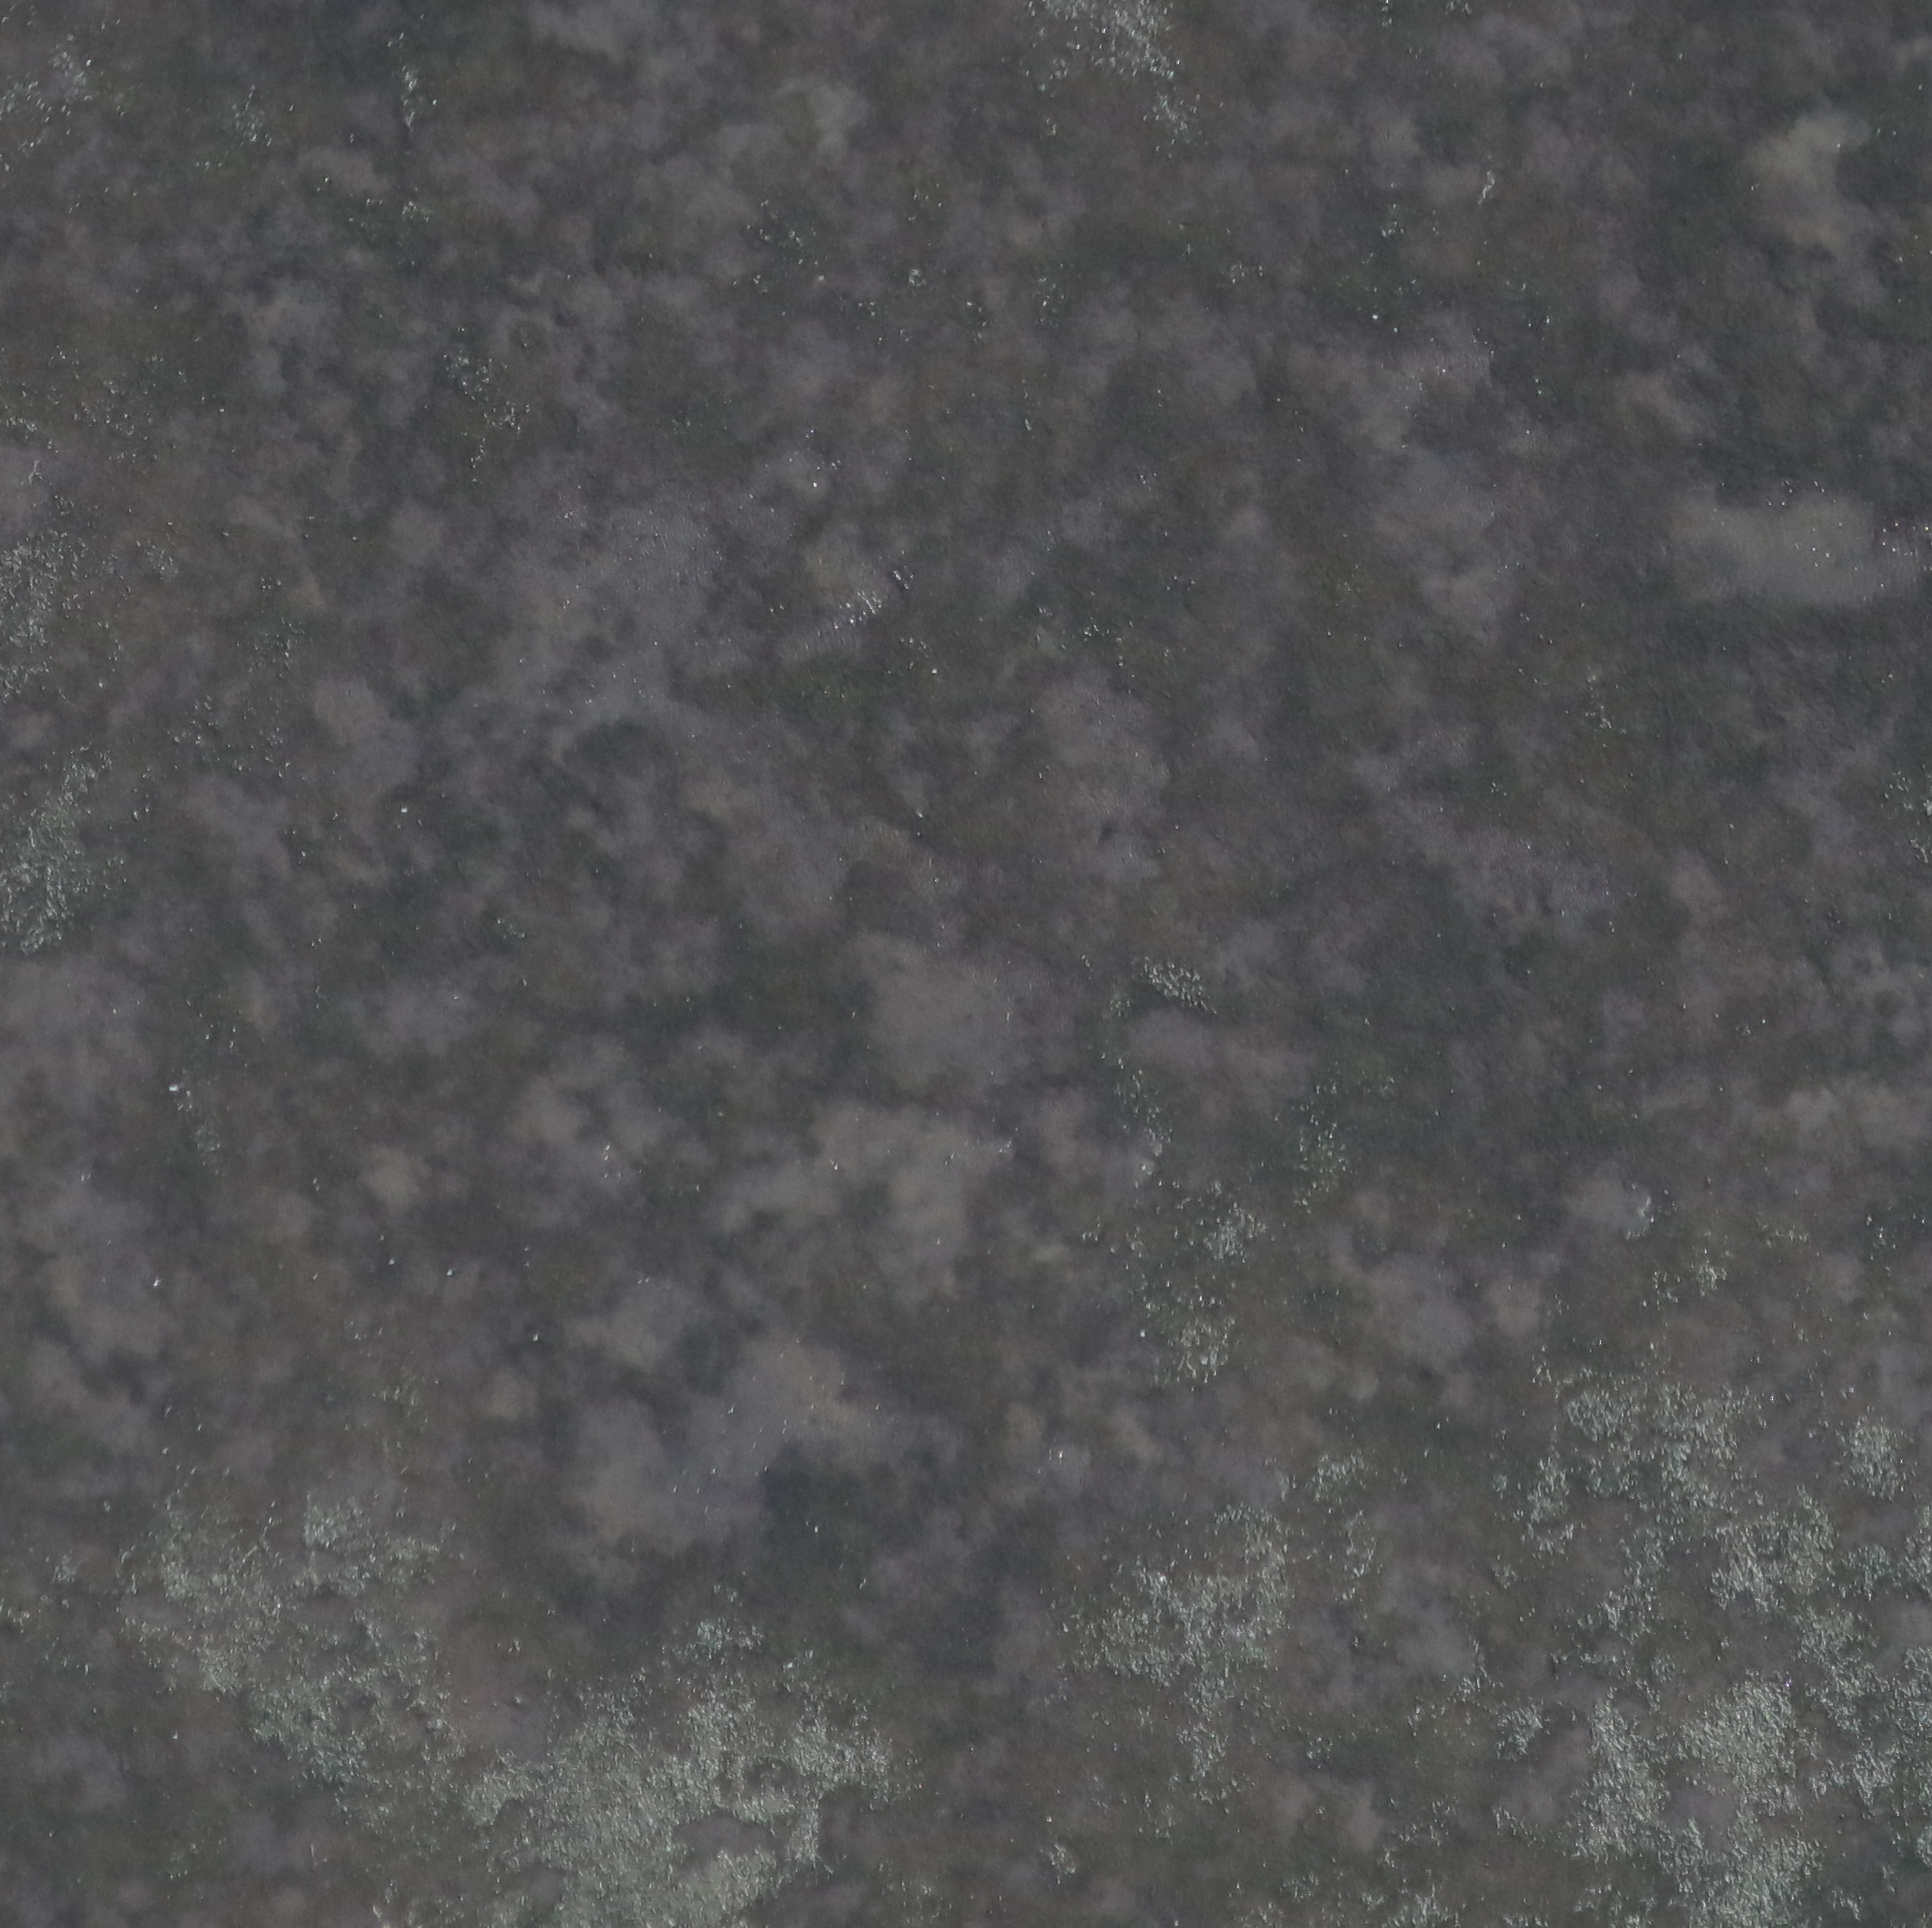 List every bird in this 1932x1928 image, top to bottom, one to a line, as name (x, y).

None